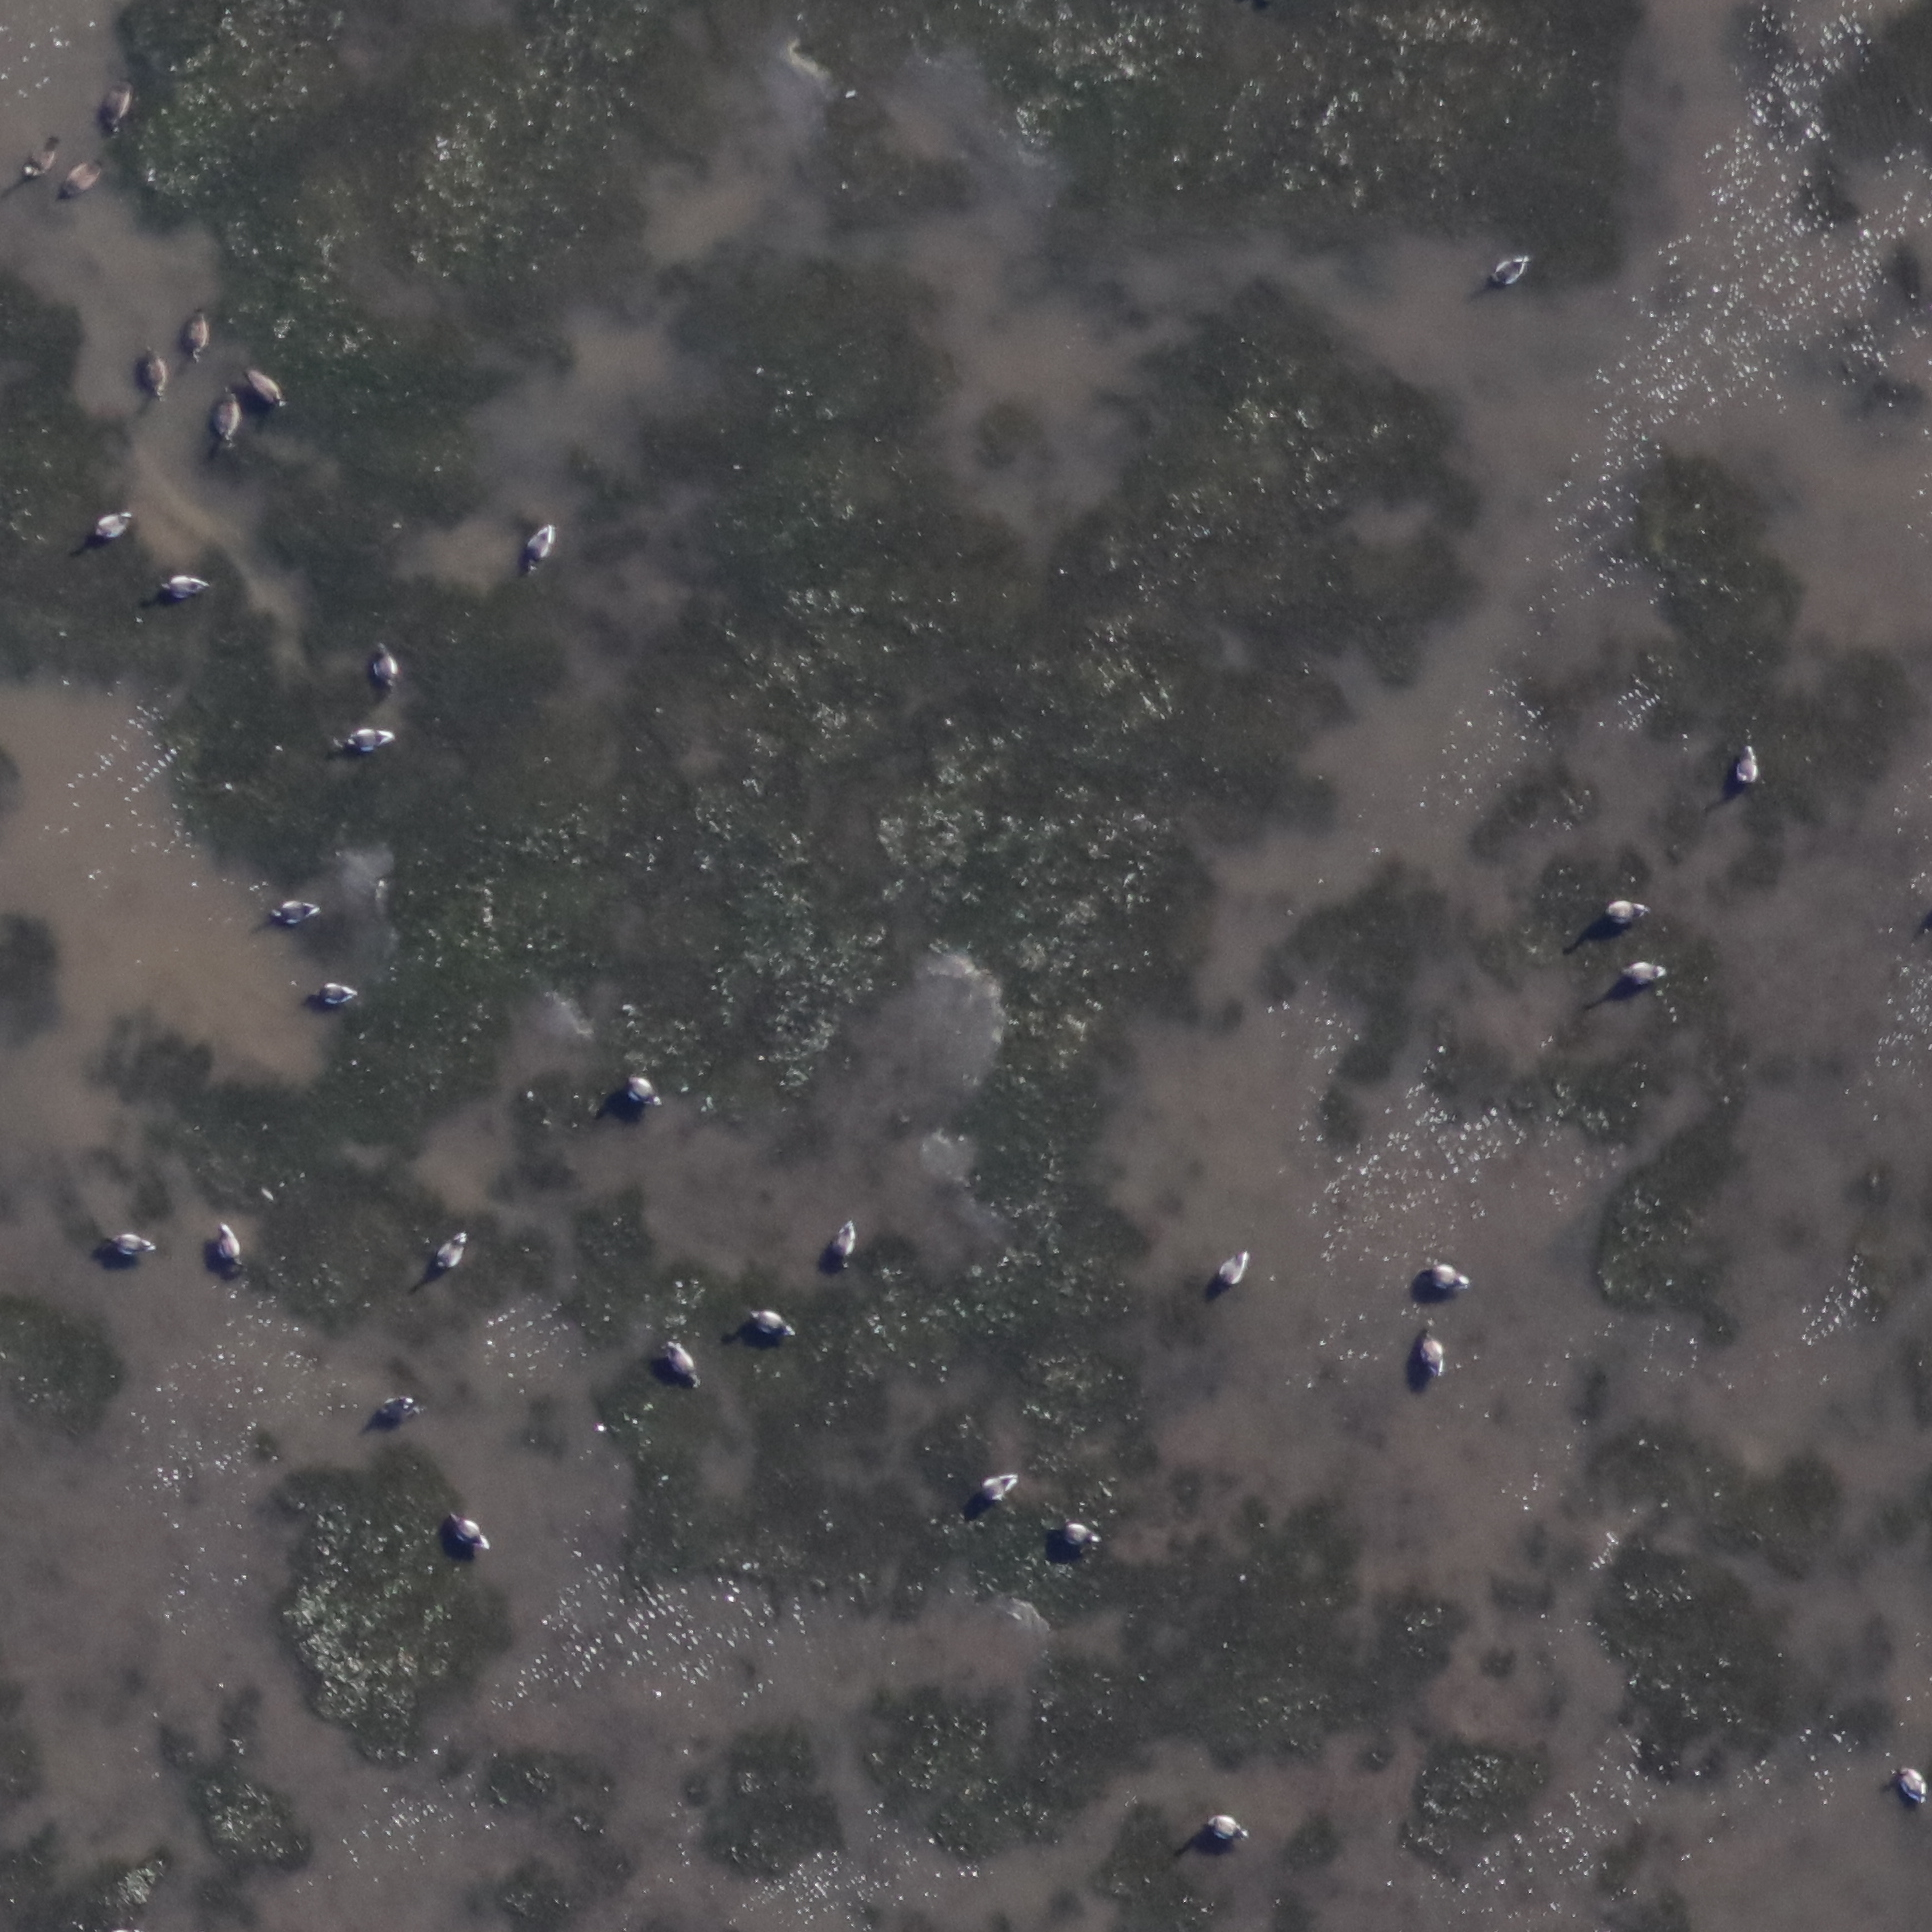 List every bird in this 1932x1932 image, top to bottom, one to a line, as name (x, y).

Canada goose (118, 104)
Canada goose (42, 167)
Canada goose (81, 182)
brant (1509, 271)
Canada goose (198, 336)
Canada goose (155, 372)
Canada goose (268, 389)
Canada goose (226, 419)
brant (112, 528)
brant (540, 550)
brant (182, 590)
brant (386, 670)
brant (366, 741)
brant (1745, 766)
brant (295, 911)
brant (1625, 913)
brant (1640, 976)
brant (336, 996)
brant (644, 1090)
brant (130, 1244)
brant (843, 1244)
brant (229, 1246)
brant (450, 1252)
brant (1230, 1272)
brant (1446, 1277)
brant (771, 1324)
brant (1430, 1353)
brant (679, 1365)
brant (400, 1409)
brant (998, 1489)
brant (1078, 1532)
brant (470, 1533)
brant (1910, 1783)
brant (1225, 1828)